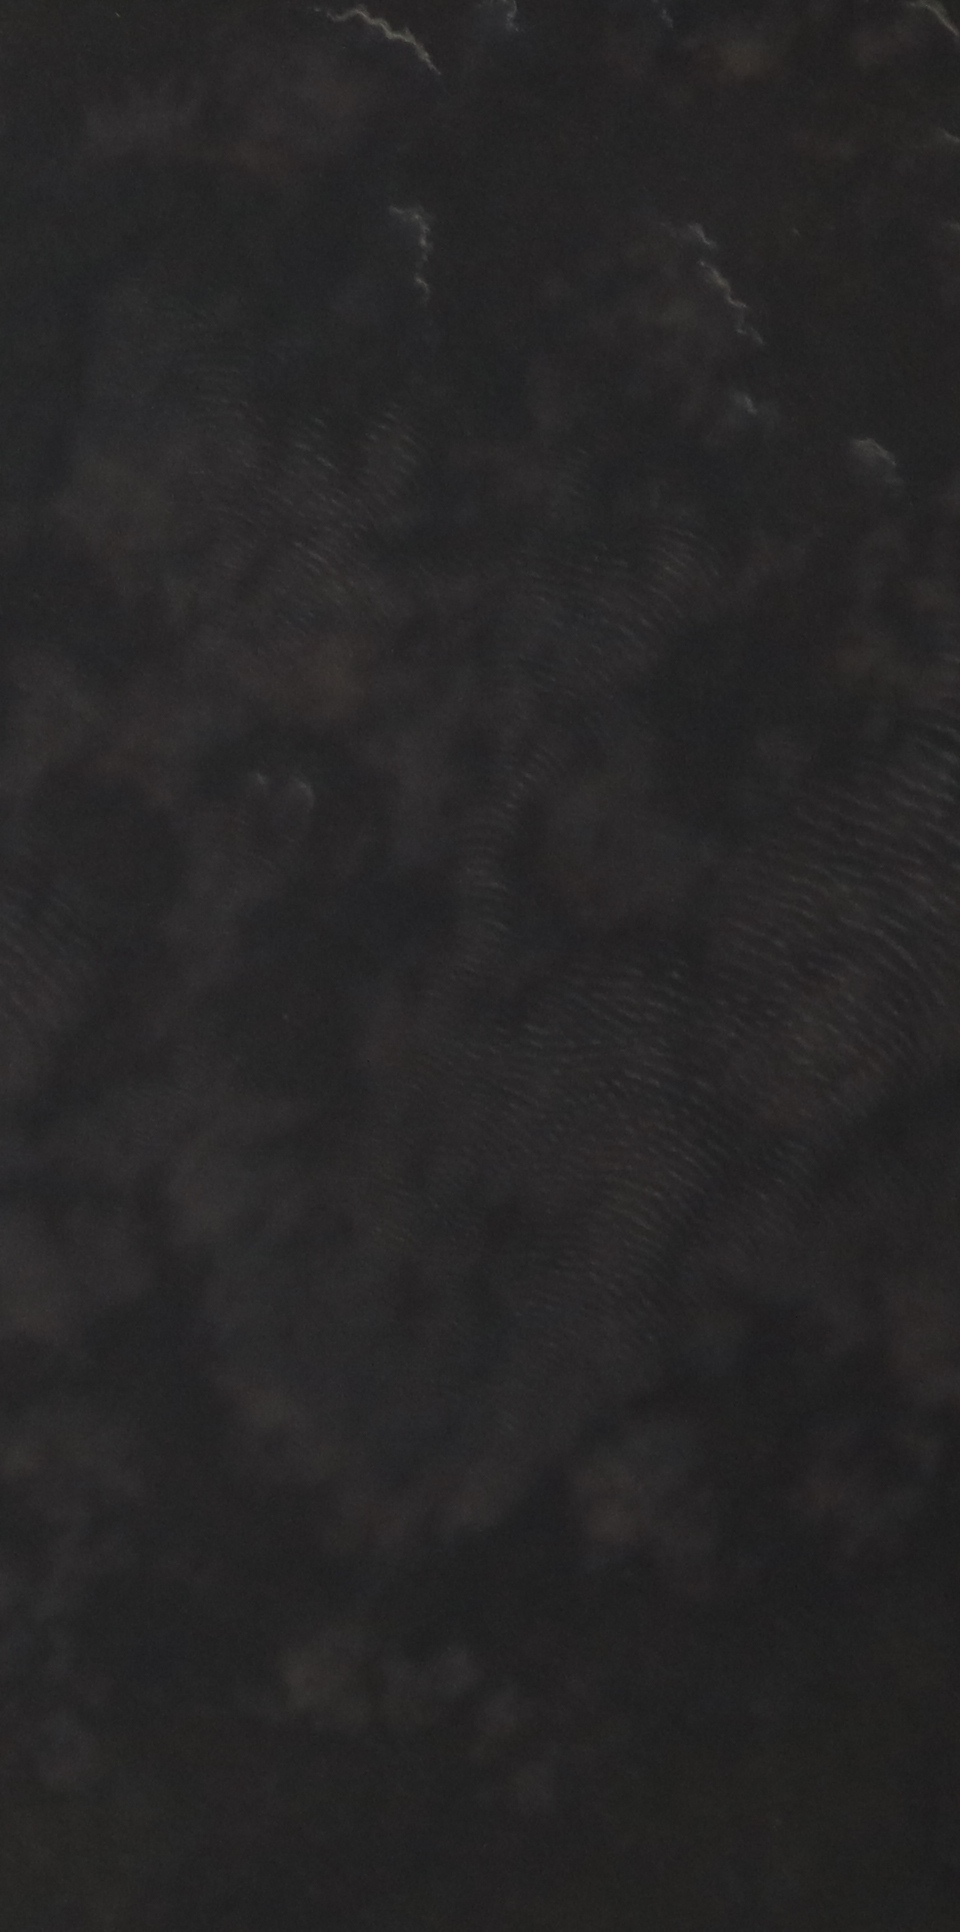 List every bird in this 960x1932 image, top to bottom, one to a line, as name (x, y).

None